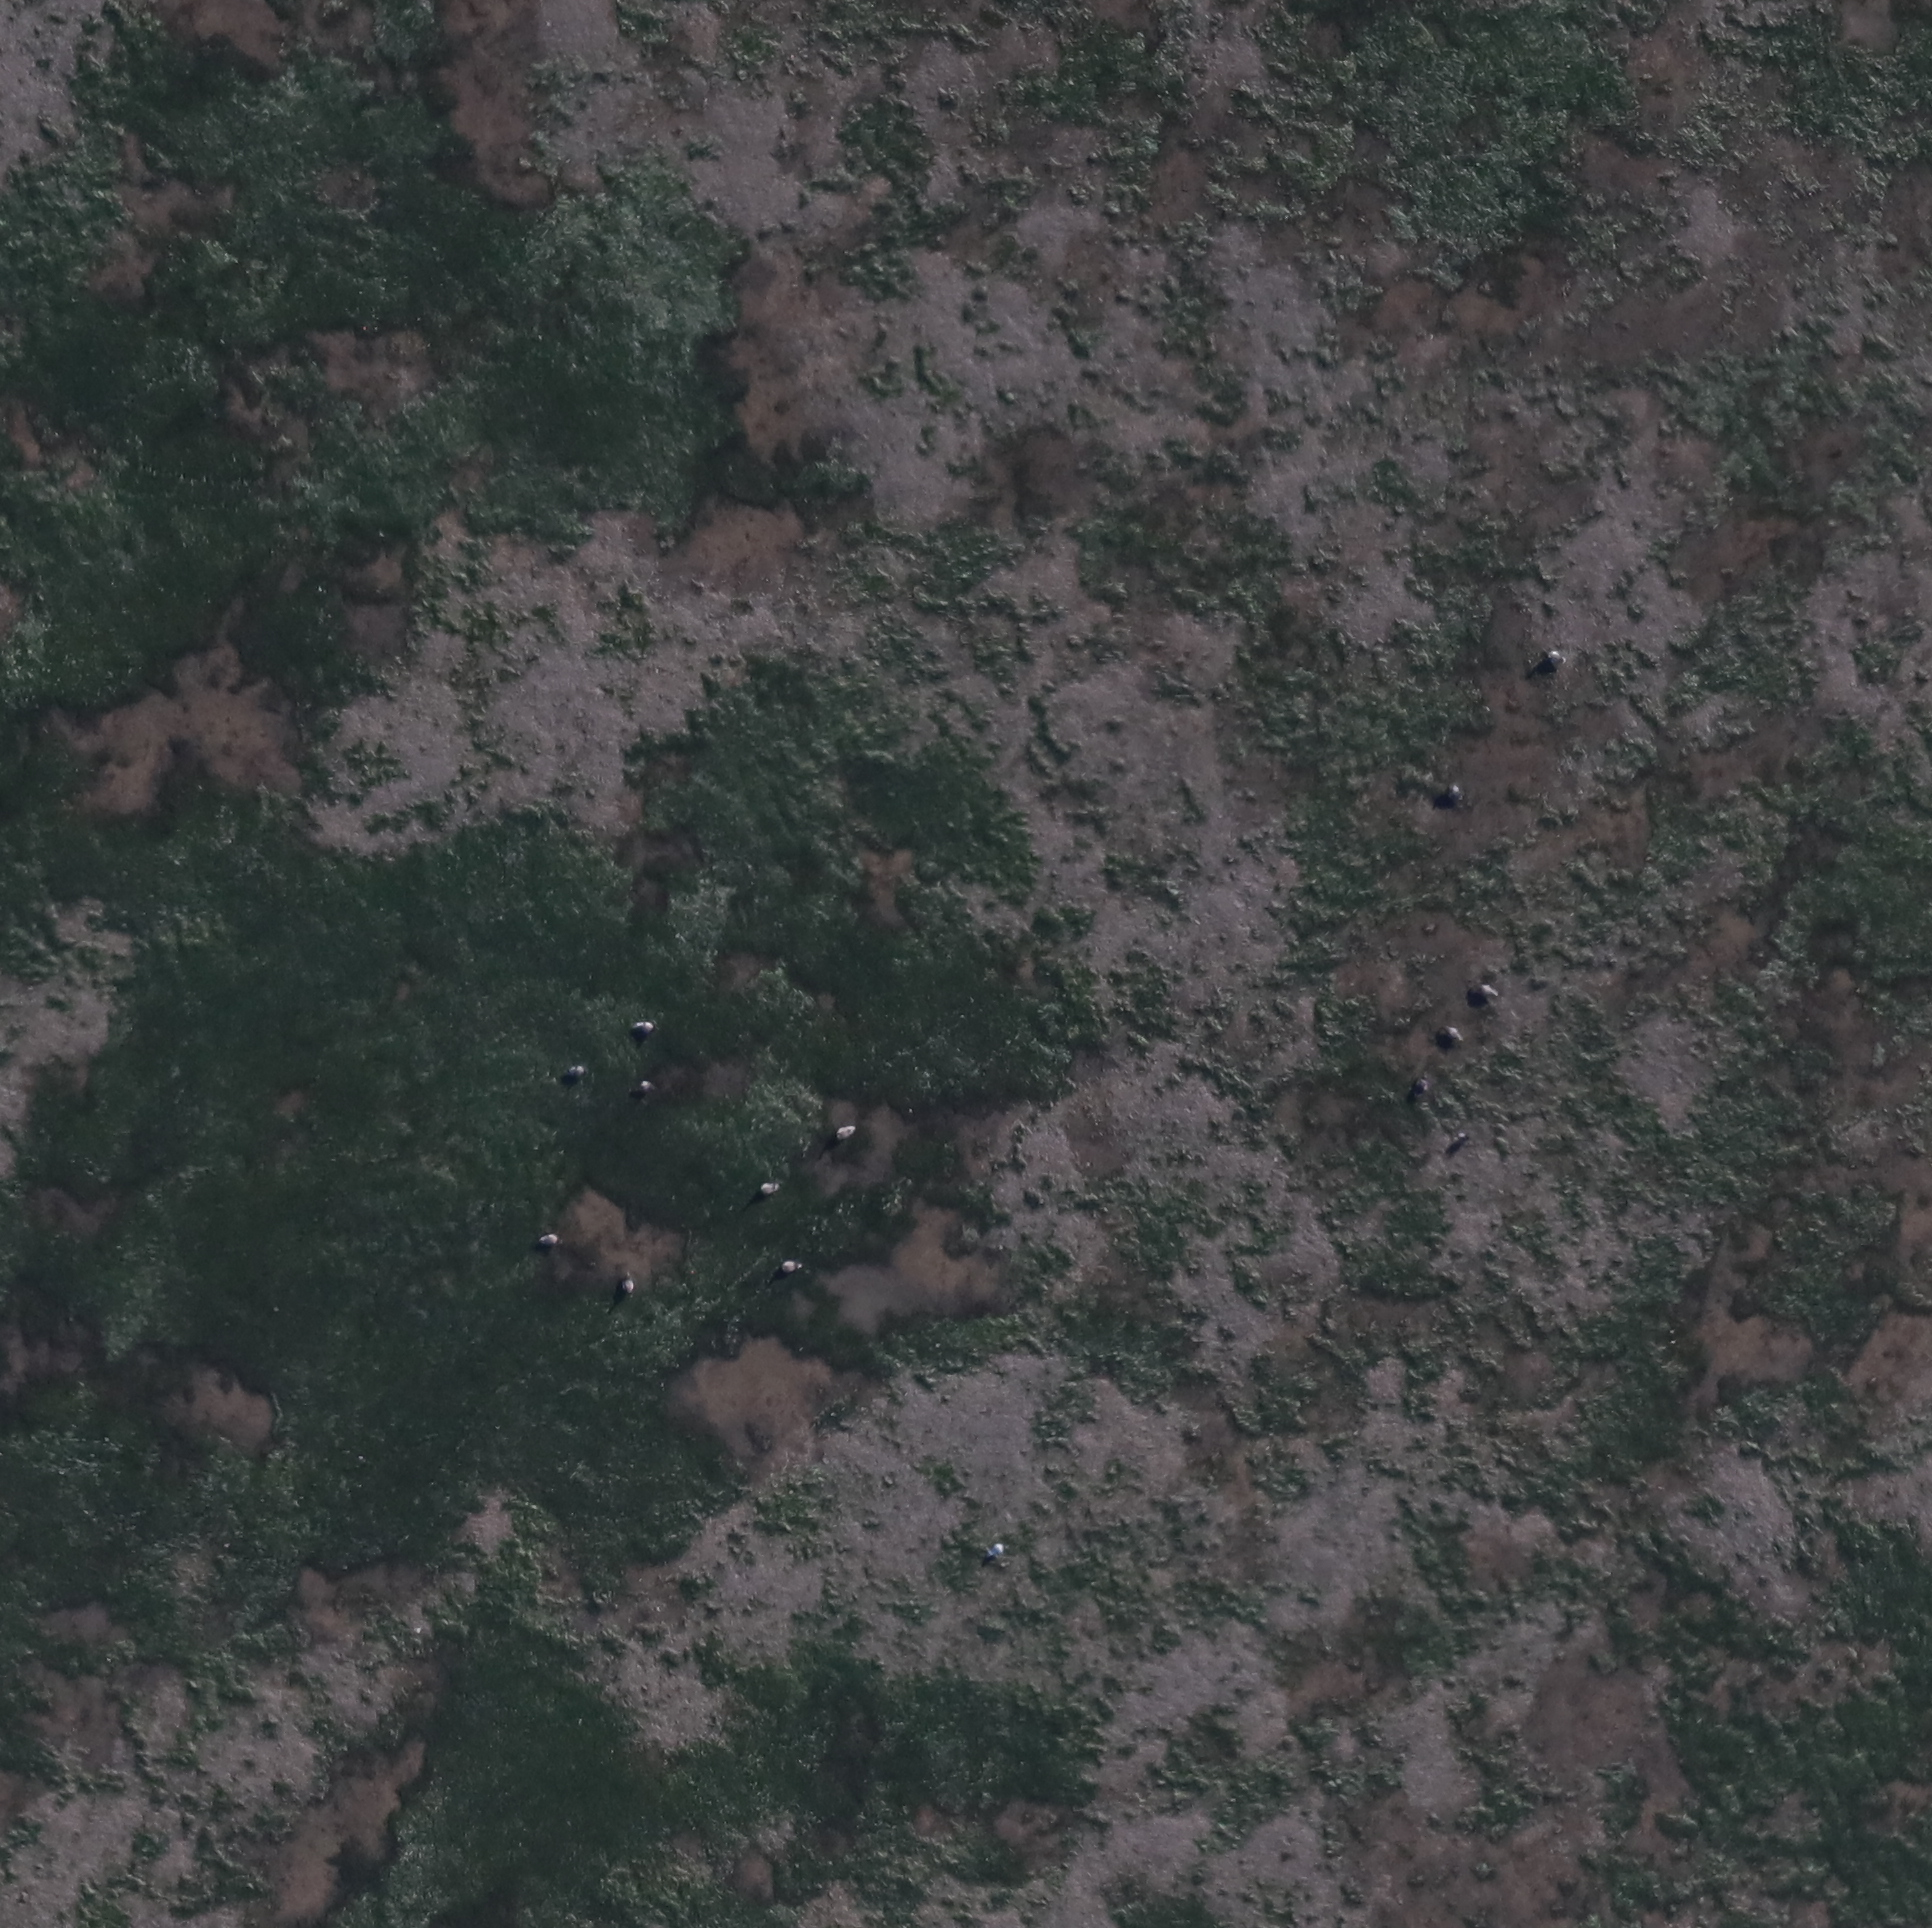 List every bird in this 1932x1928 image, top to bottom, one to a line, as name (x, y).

brant (1556, 658)
brant (1455, 792)
brant (1487, 990)
brant (645, 1028)
brant (1452, 1033)
brant (577, 1071)
brant (649, 1086)
brant (1420, 1086)
brant (844, 1132)
brant (1463, 1138)
brant (770, 1184)
brant (548, 1239)
brant (788, 1268)
brant (629, 1286)
gull (996, 1550)